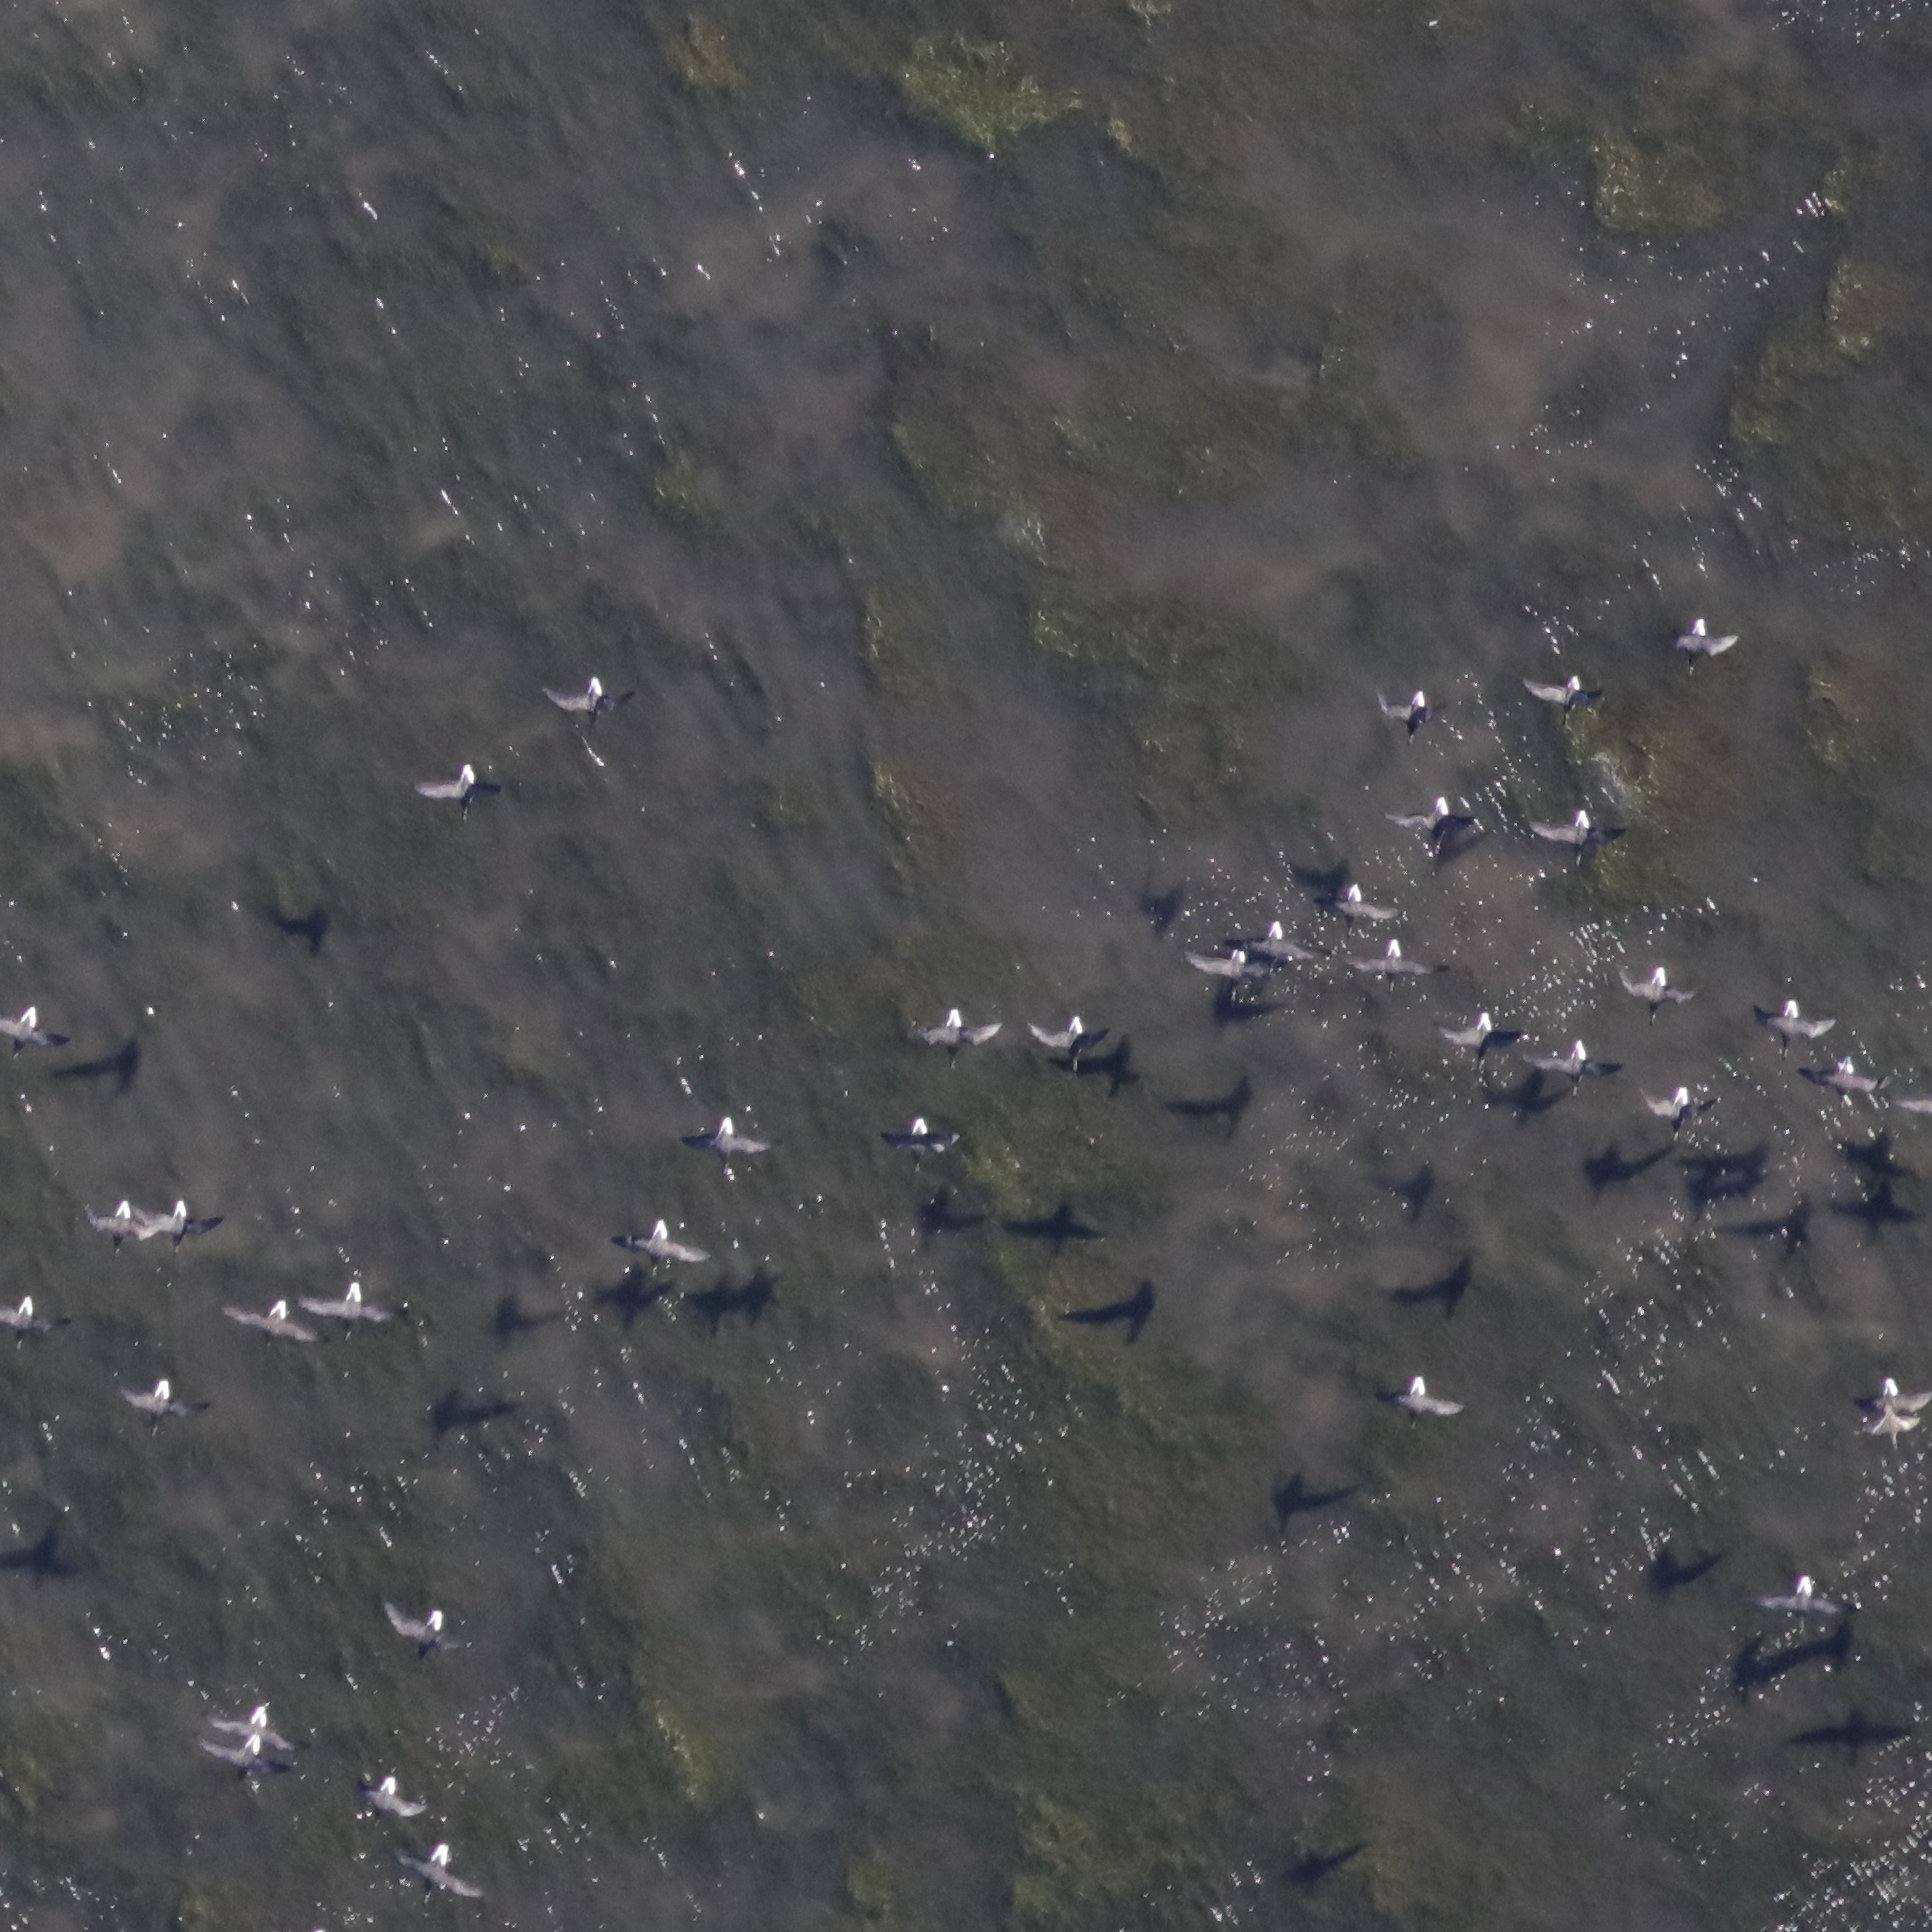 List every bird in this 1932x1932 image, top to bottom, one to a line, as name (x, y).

brant (1702, 642)
brant (592, 703)
brant (1578, 703)
brant (1410, 720)
brant (464, 790)
brant (1454, 826)
brant (1579, 835)
brant (1357, 895)
brant (1281, 950)
brant (1403, 971)
brant (1237, 973)
brant (1661, 992)
brant (29, 1030)
brant (1795, 1030)
brant (1474, 1033)
brant (963, 1038)
brant (1076, 1040)
brant (1581, 1066)
brant (1832, 1085)
brant (1676, 1099)
brant (922, 1140)
brant (729, 1149)
brant (191, 1218)
brant (117, 1239)
brant (672, 1239)
brant (374, 1309)
brant (20, 1322)
brant (285, 1324)
brant (1421, 1401)
brant (168, 1402)
brant (1901, 1407)
brant (1813, 1610)
brant (419, 1627)
brant (255, 1725)
brant (240, 1763)
brant (390, 1794)
brant (436, 1873)